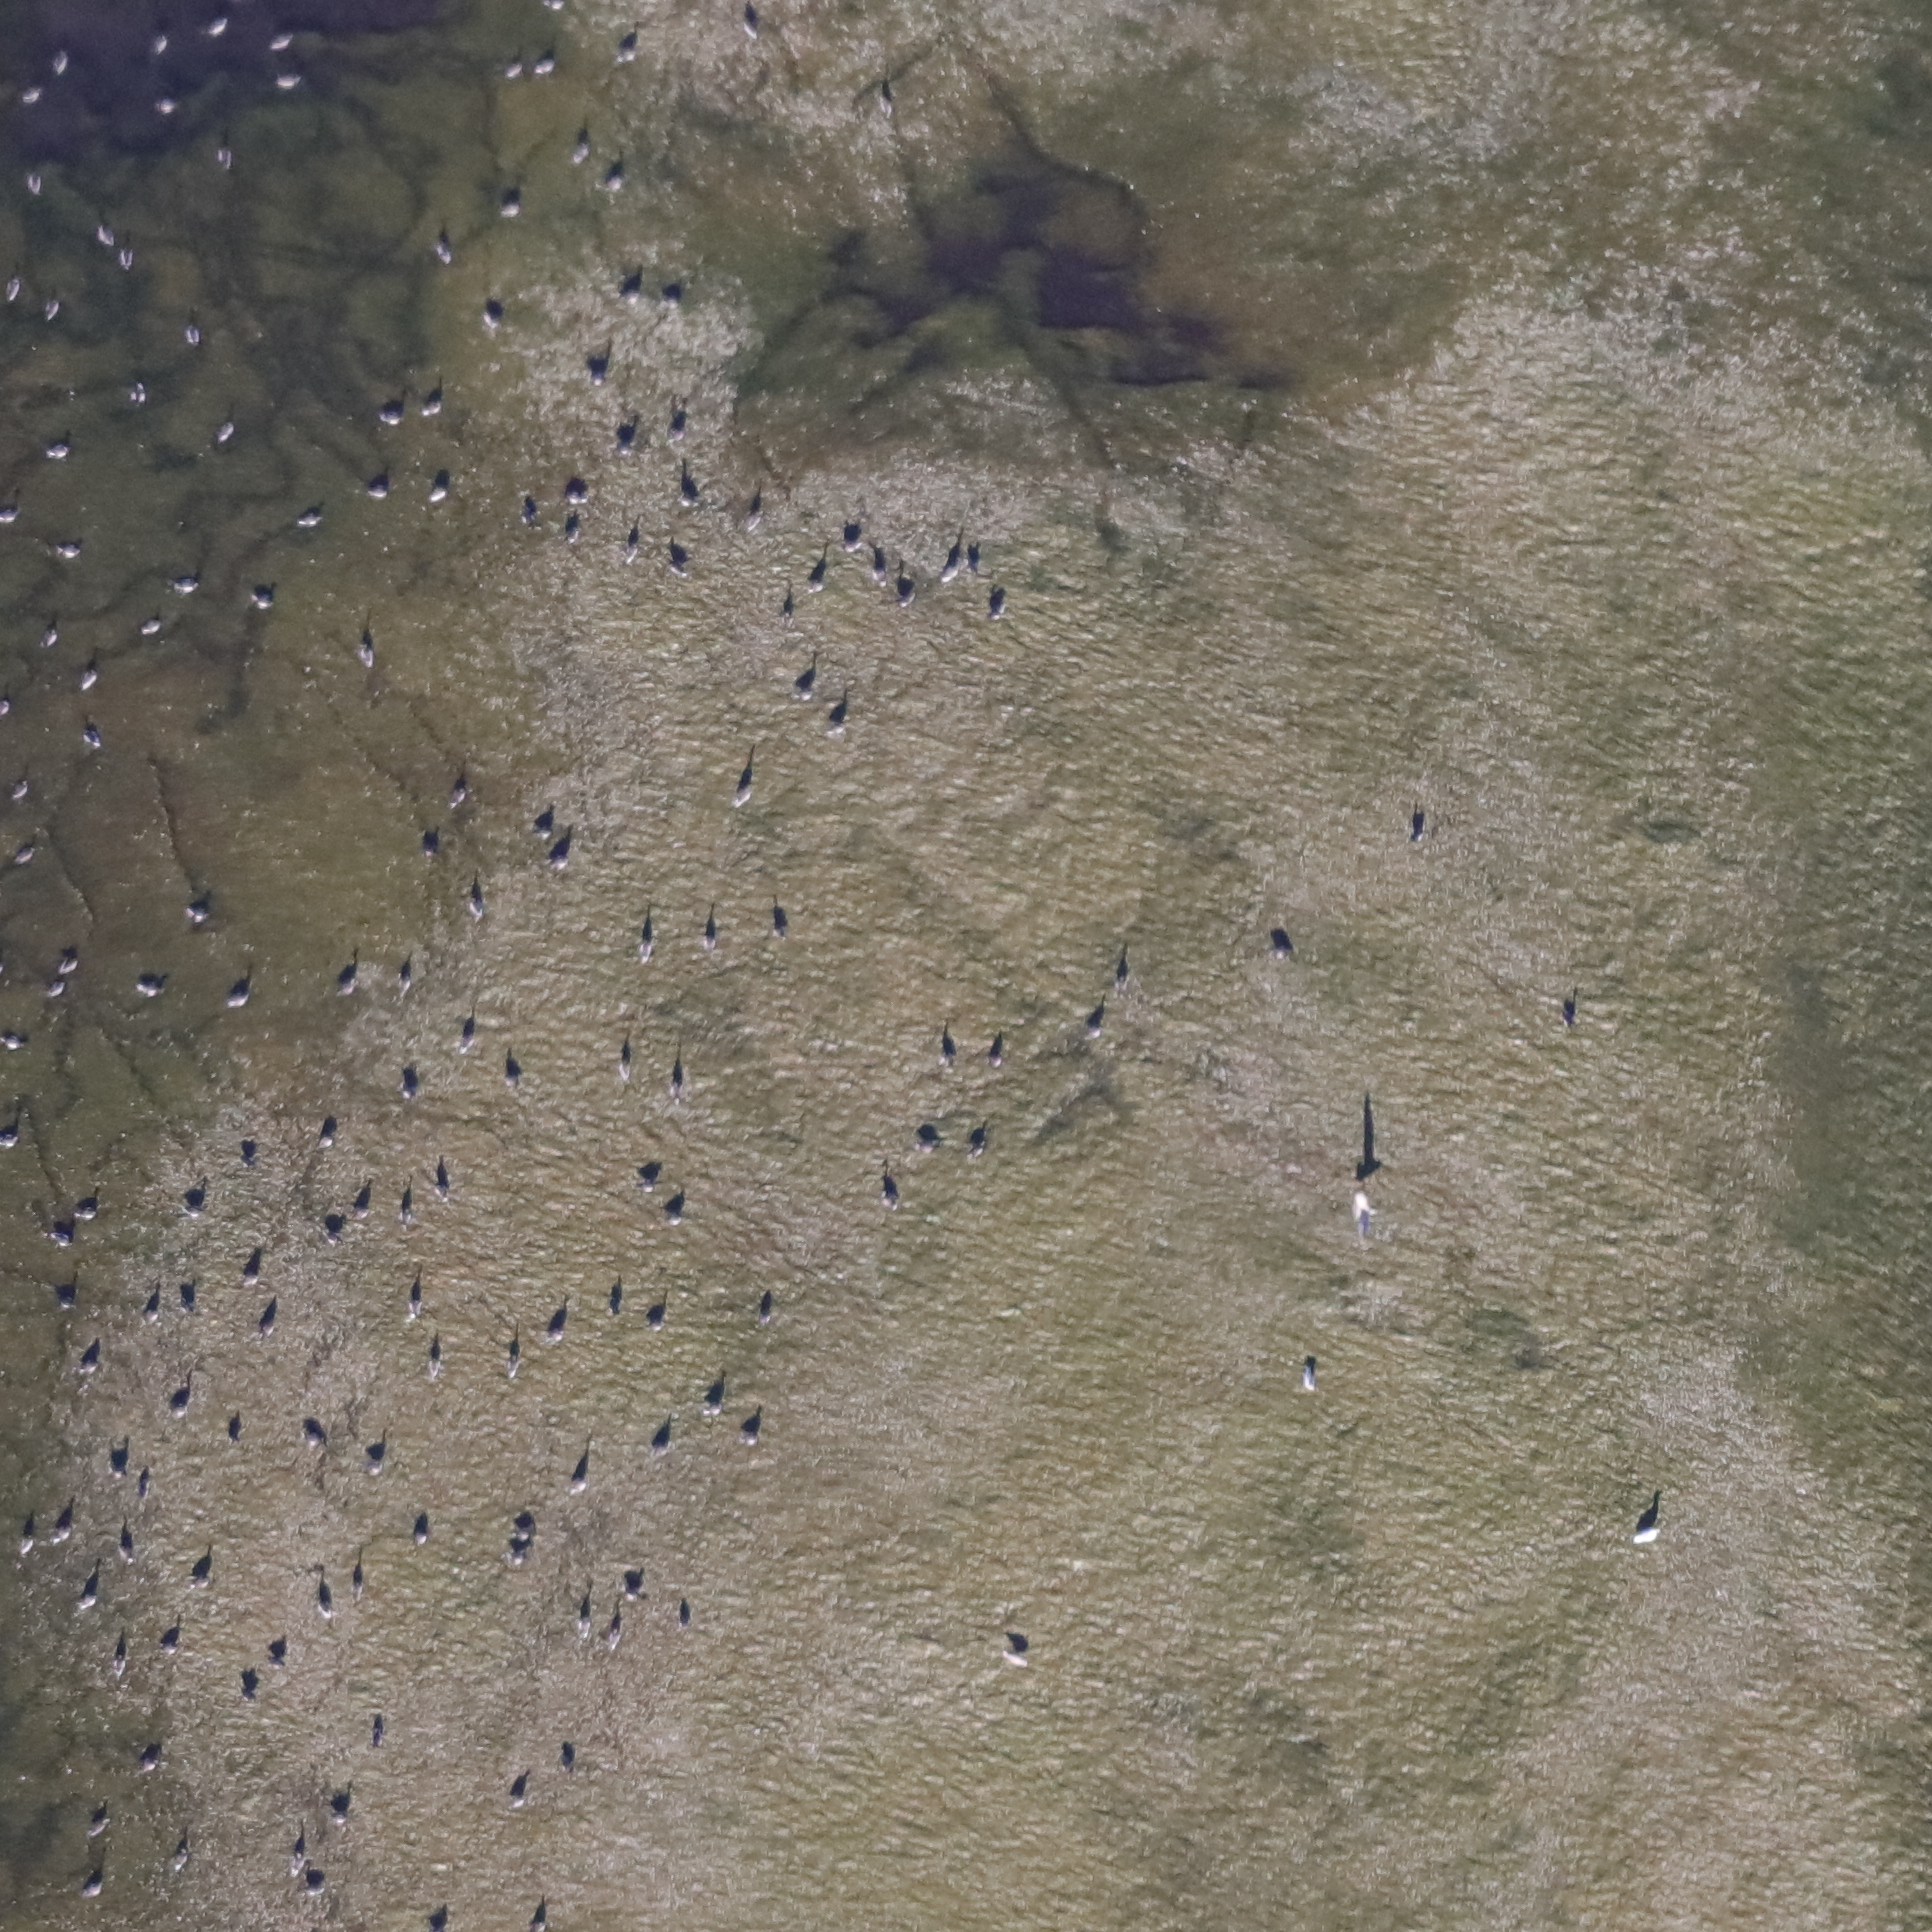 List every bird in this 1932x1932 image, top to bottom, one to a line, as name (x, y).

brant (221, 13)
brant (753, 27)
brant (161, 38)
brant (284, 49)
brant (626, 52)
brant (59, 65)
brant (551, 69)
brant (516, 72)
brant (293, 73)
brant (30, 91)
brant (891, 103)
brant (163, 106)
brant (583, 146)
brant (228, 151)
brant (621, 181)
brant (33, 185)
brant (507, 205)
brant (106, 234)
brant (444, 248)
brant (128, 265)
brant (11, 286)
brant (676, 290)
brant (635, 294)
brant (492, 311)
brant (54, 314)
brant (202, 335)
brant (599, 380)
brant (145, 395)
brant (429, 409)
brant (388, 411)
brant (677, 427)
brant (227, 437)
brant (622, 442)
brant (59, 450)
brant (381, 481)
brant (583, 489)
brant (434, 497)
brant (691, 498)
brant (11, 510)
brant (527, 519)
brant (313, 520)
brant (753, 526)
brant (573, 527)
brant (850, 541)
brant (69, 550)
brant (630, 555)
brant (977, 562)
brant (682, 563)
brant (875, 570)
brant (950, 577)
brant (185, 579)
brant (817, 585)
brant (910, 598)
brant (267, 599)
brant (1004, 615)
brant (785, 620)
brant (52, 628)
brant (151, 628)
brant (366, 652)
brant (93, 677)
brant (796, 690)
brant (10, 705)
brant (842, 722)
brant (98, 736)
brant (28, 784)
brant (744, 795)
brant (460, 798)
brant (541, 827)
brant (1418, 840)
brant (440, 845)
brant (28, 851)
brant (561, 862)
brant (472, 912)
brant (193, 920)
brant (782, 938)
brant (704, 945)
brant (1283, 955)
brant (643, 960)
brant (66, 971)
brant (1121, 980)
brant (341, 984)
brant (412, 986)
brant (239, 991)
brant (160, 992)
brant (61, 993)
brant (1571, 1022)
brant (1090, 1026)
brant (11, 1043)
brant (471, 1043)
brant (950, 1060)
brant (623, 1066)
brant (994, 1066)
brant (682, 1082)
brant (516, 1083)
brant (410, 1092)
brant (11, 1143)
brant (327, 1143)
brant (926, 1146)
brant (983, 1153)
brant (249, 1161)
brant (643, 1183)
brant (449, 1190)
brant (889, 1194)
brant (191, 1208)
brant (356, 1210)
gull (1363, 1213)
brant (677, 1216)
brant (405, 1217)
brant (85, 1222)
brant (63, 1244)
brant (326, 1247)
brant (251, 1277)
brant (198, 1302)
brant (612, 1303)
brant (414, 1304)
brant (73, 1305)
brant (763, 1315)
brant (154, 1317)
brant (655, 1320)
brant (271, 1324)
brant (544, 1341)
brant (94, 1366)
brant (510, 1367)
brant (435, 1369)
gull (1310, 1380)
brant (711, 1407)
brant (187, 1414)
brant (313, 1434)
brant (238, 1440)
brant (748, 1440)
brant (657, 1443)
brant (119, 1463)
brant (379, 1467)
brant (575, 1486)
brant (153, 1487)
brant (528, 1526)
brant (60, 1530)
brant (419, 1534)
gull (1647, 1539)
brant (27, 1546)
brant (128, 1556)
brant (513, 1563)
brant (200, 1577)
brant (635, 1582)
brant (362, 1587)
brant (330, 1603)
brant (87, 1608)
brant (691, 1620)
brant (585, 1622)
brant (621, 1635)
brant (170, 1652)
brant (284, 1660)
gull (1015, 1661)
brant (124, 1668)
brant (251, 1695)
brant (383, 1742)
brant (569, 1757)
brant (151, 1767)
brant (516, 1801)
brant (341, 1813)
brant (98, 1830)
brant (298, 1855)
brant (182, 1862)
brant (90, 1883)
brant (310, 1889)
brant (540, 1923)
brant (435, 1928)